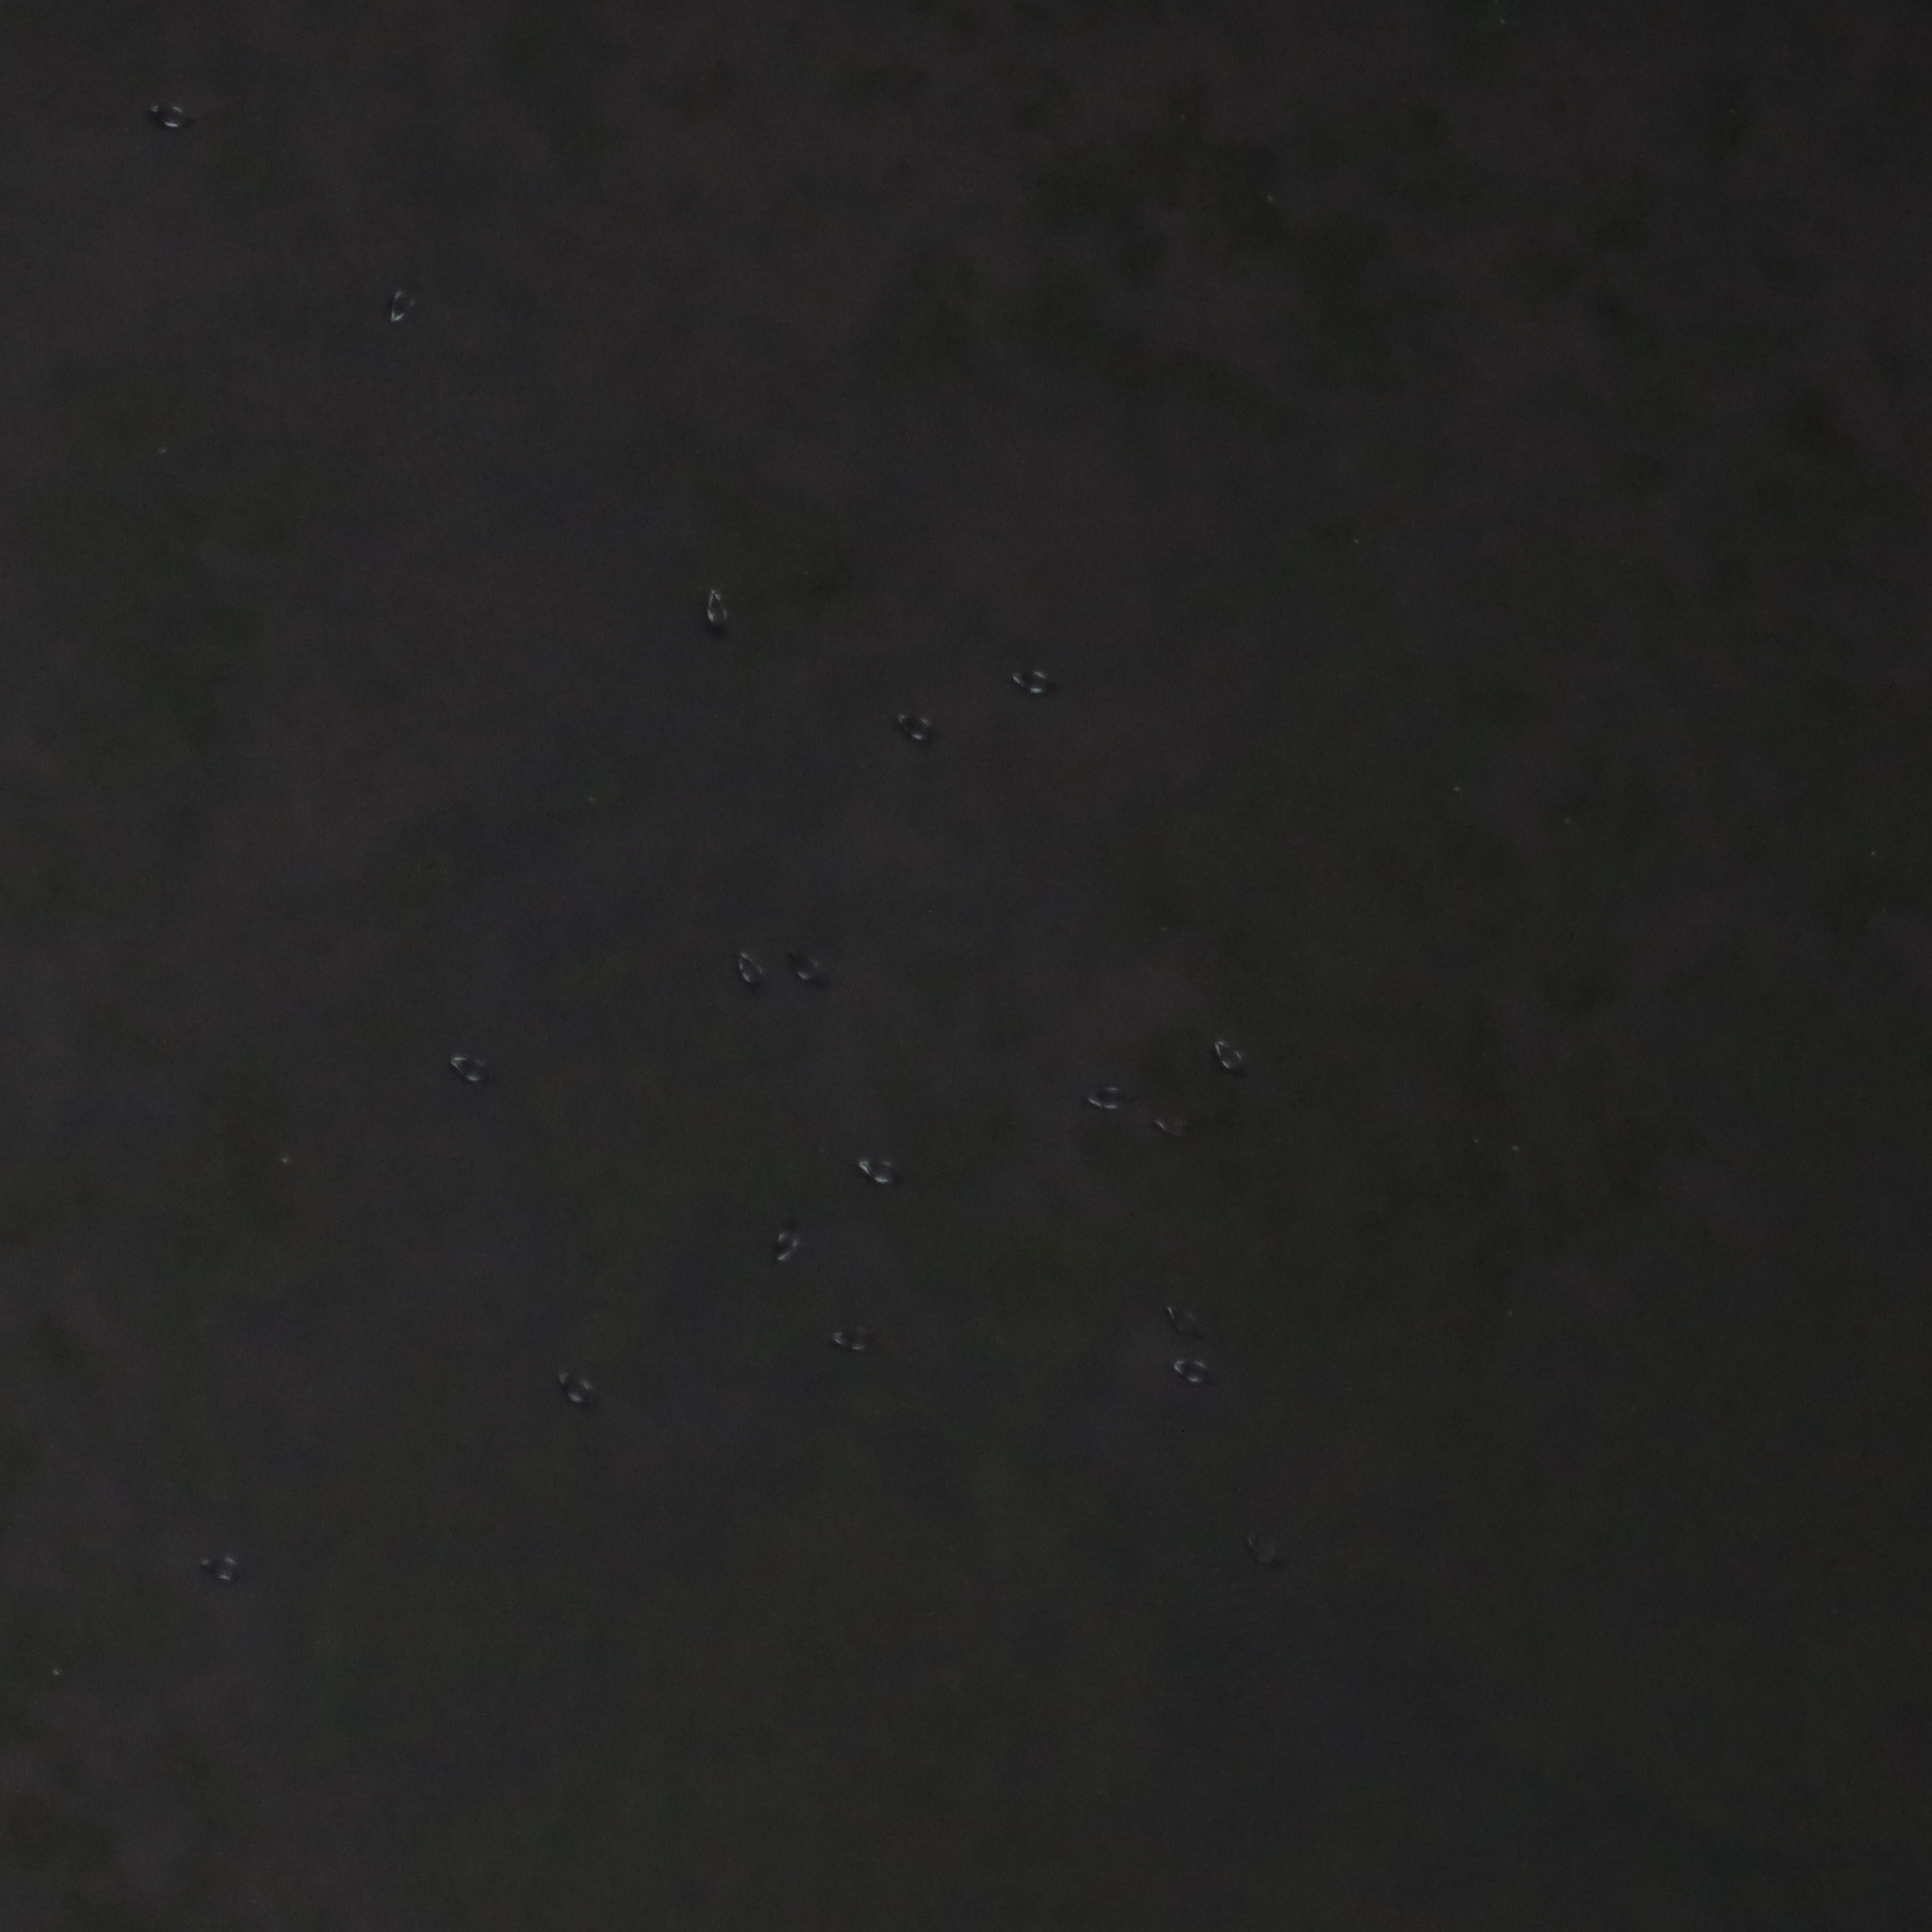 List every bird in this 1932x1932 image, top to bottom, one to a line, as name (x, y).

brant (170, 117)
brant (397, 295)
brant (717, 612)
brant (1035, 681)
brant (917, 720)
brant (807, 965)
brant (758, 967)
brant (1227, 1058)
brant (469, 1068)
brant (1108, 1085)
brant (1182, 1122)
brant (880, 1171)
brant (787, 1243)
brant (1185, 1319)
brant (848, 1339)
brant (1192, 1372)
brant (575, 1389)
brant (216, 1569)